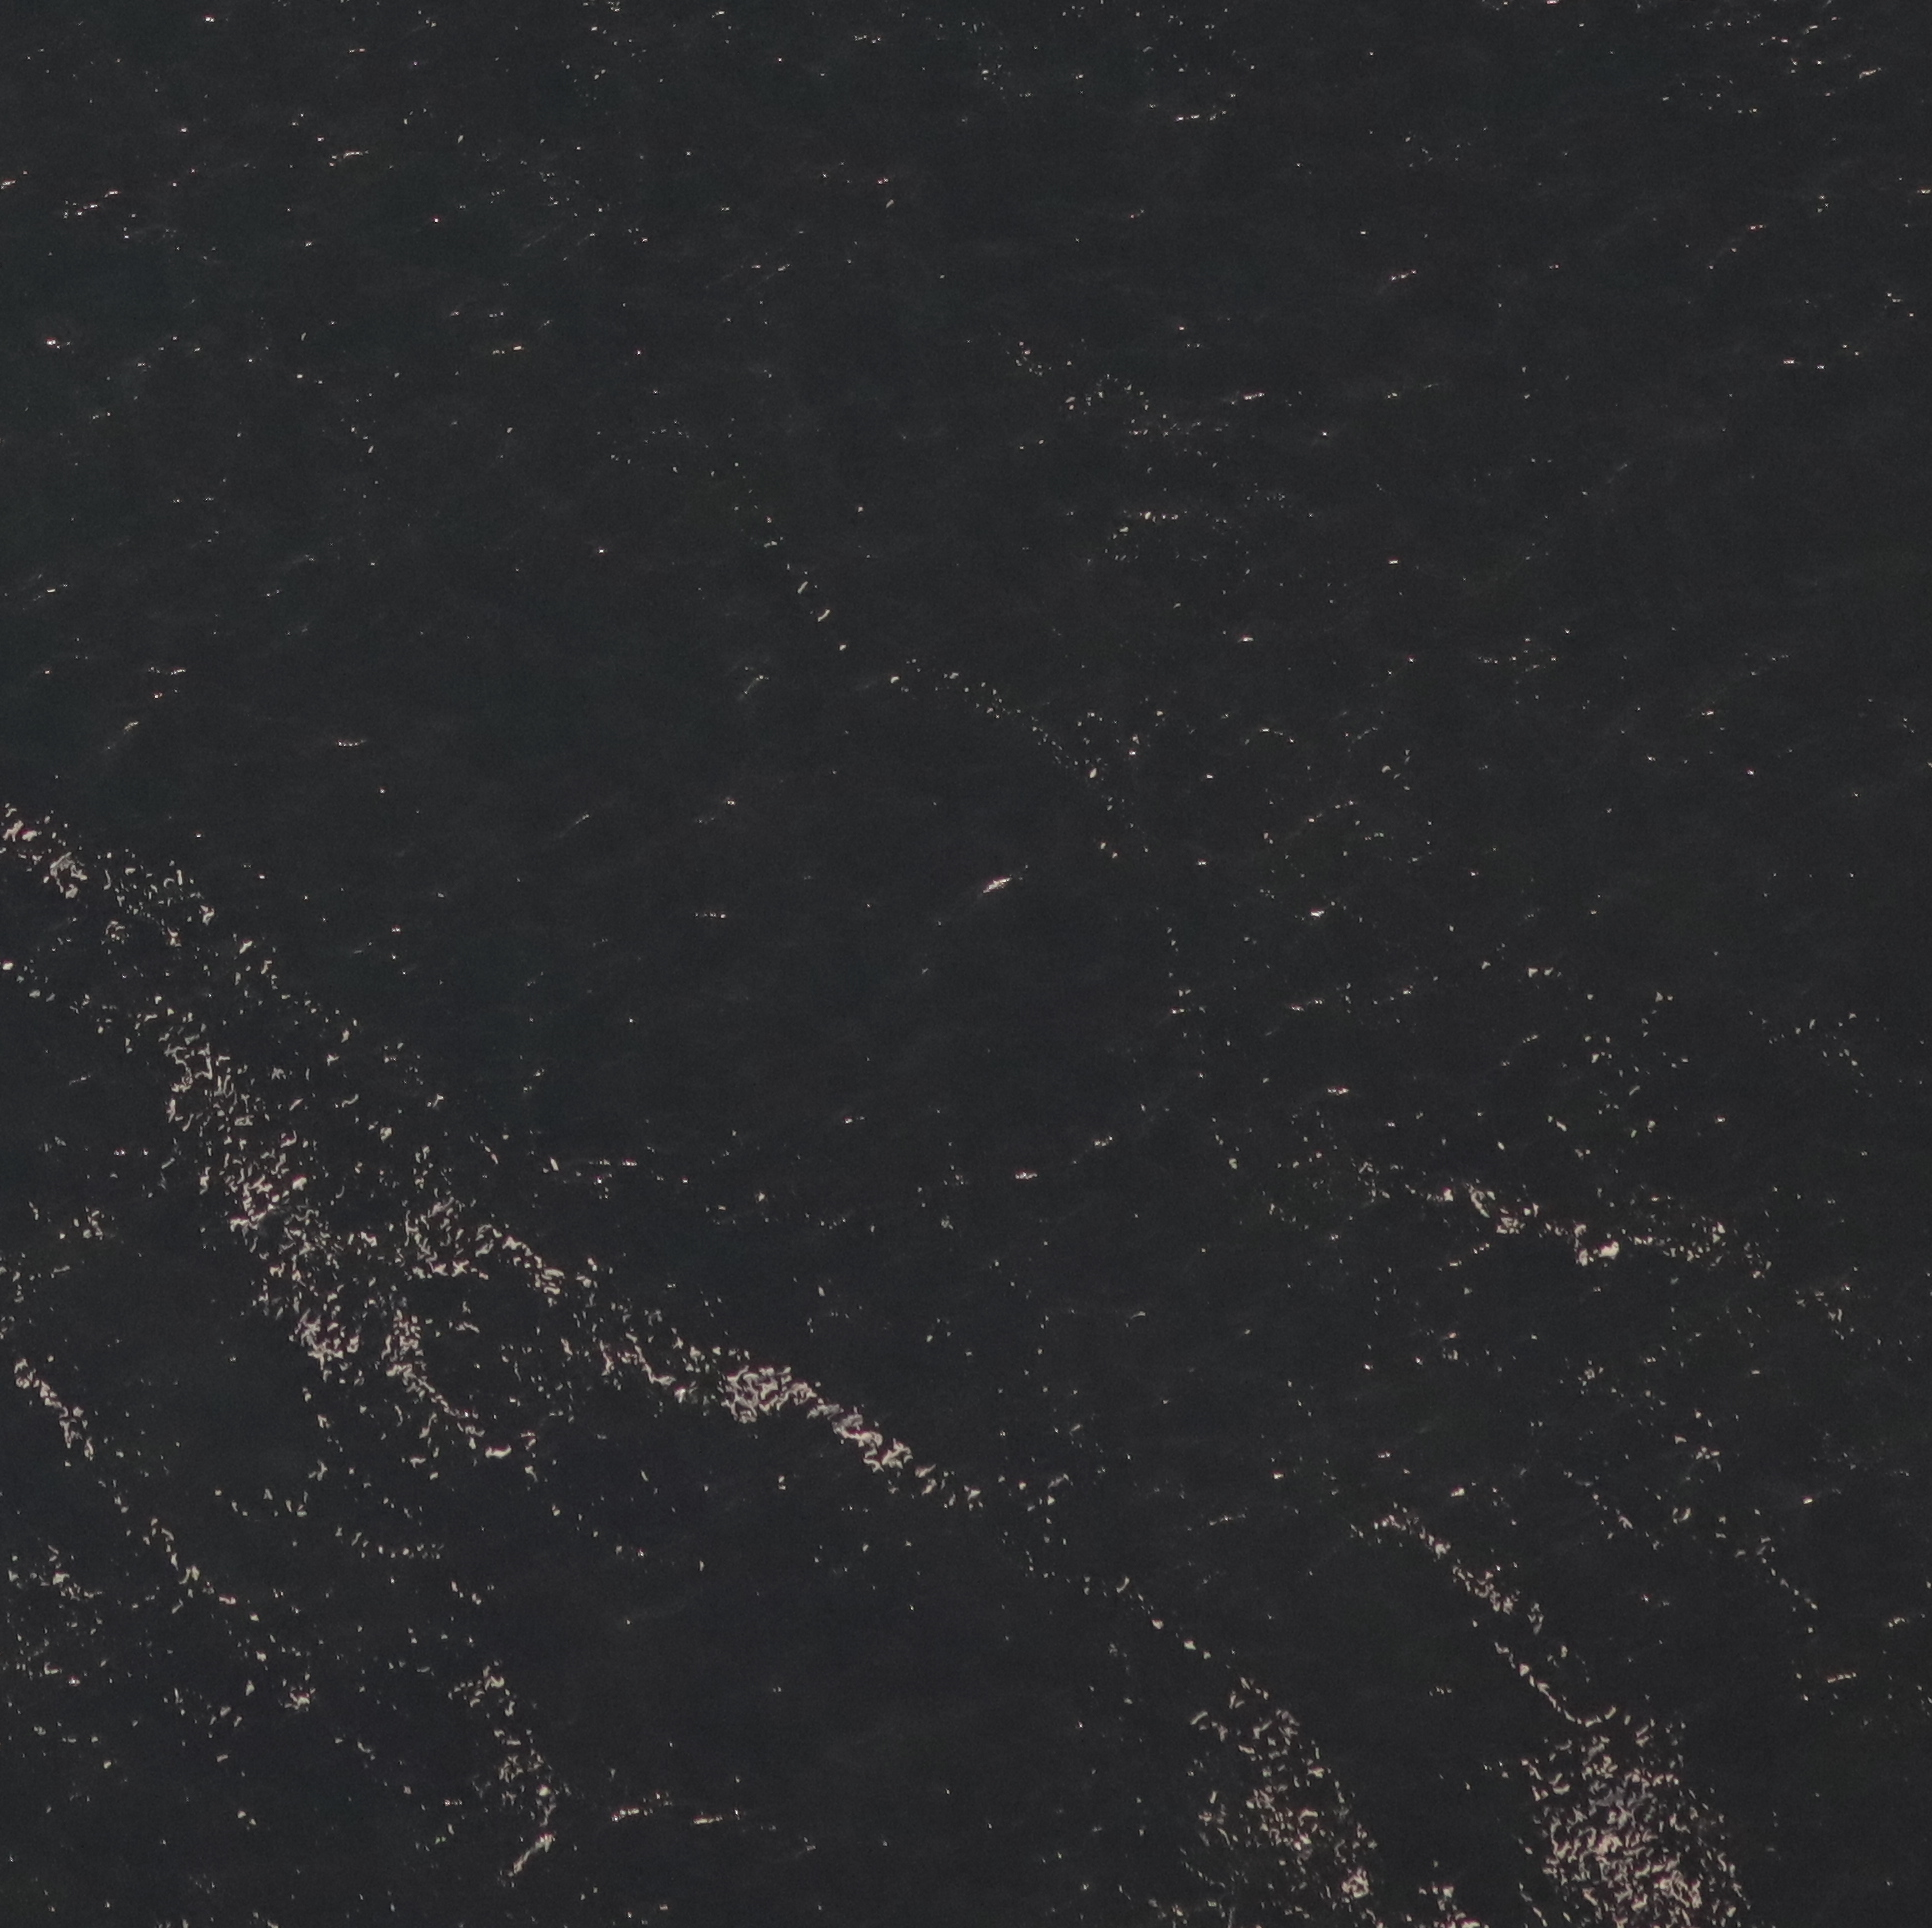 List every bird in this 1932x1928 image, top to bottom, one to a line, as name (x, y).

None